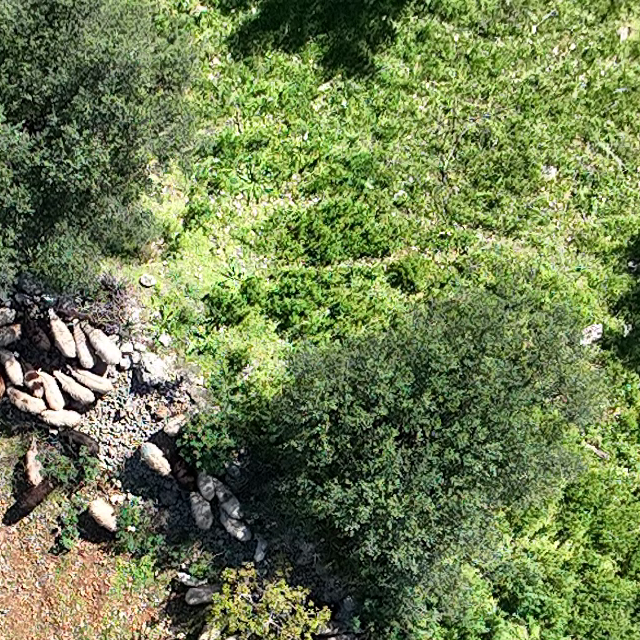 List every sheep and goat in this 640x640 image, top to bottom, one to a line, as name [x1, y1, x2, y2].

sheep [0, 308, 15, 329]
sheep [47, 309, 77, 357]
sheep [72, 317, 96, 368]
sheep [28, 319, 51, 353]
sheep [81, 321, 123, 366]
sheep [0, 324, 21, 345]
sheep [0, 346, 25, 387]
sheep [18, 356, 45, 397]
sheep [65, 364, 115, 393]
sheep [36, 370, 65, 409]
sheep [52, 371, 96, 404]
sheep [0, 373, 5, 404]
sheep [5, 387, 46, 416]
sheep [163, 406, 197, 435]
sheep [39, 410, 83, 427]
sheep [60, 426, 102, 455]
sheep [149, 427, 175, 449]
sheep [28, 434, 45, 486]
sheep [141, 443, 172, 477]
sheep [168, 454, 199, 491]
sheep [199, 468, 215, 500]
sheep [211, 477, 242, 519]
sheep [23, 479, 55, 509]
sheep [190, 490, 213, 529]
sheep [89, 498, 117, 532]
sheep [218, 509, 251, 541]
sheep [254, 534, 268, 562]
sheep [175, 571, 209, 586]
sheep [184, 584, 221, 604]
sheep [305, 619, 357, 634]
sheep [198, 625, 221, 639]
sheep [210, 632, 249, 639]
sheep [320, 633, 369, 639]